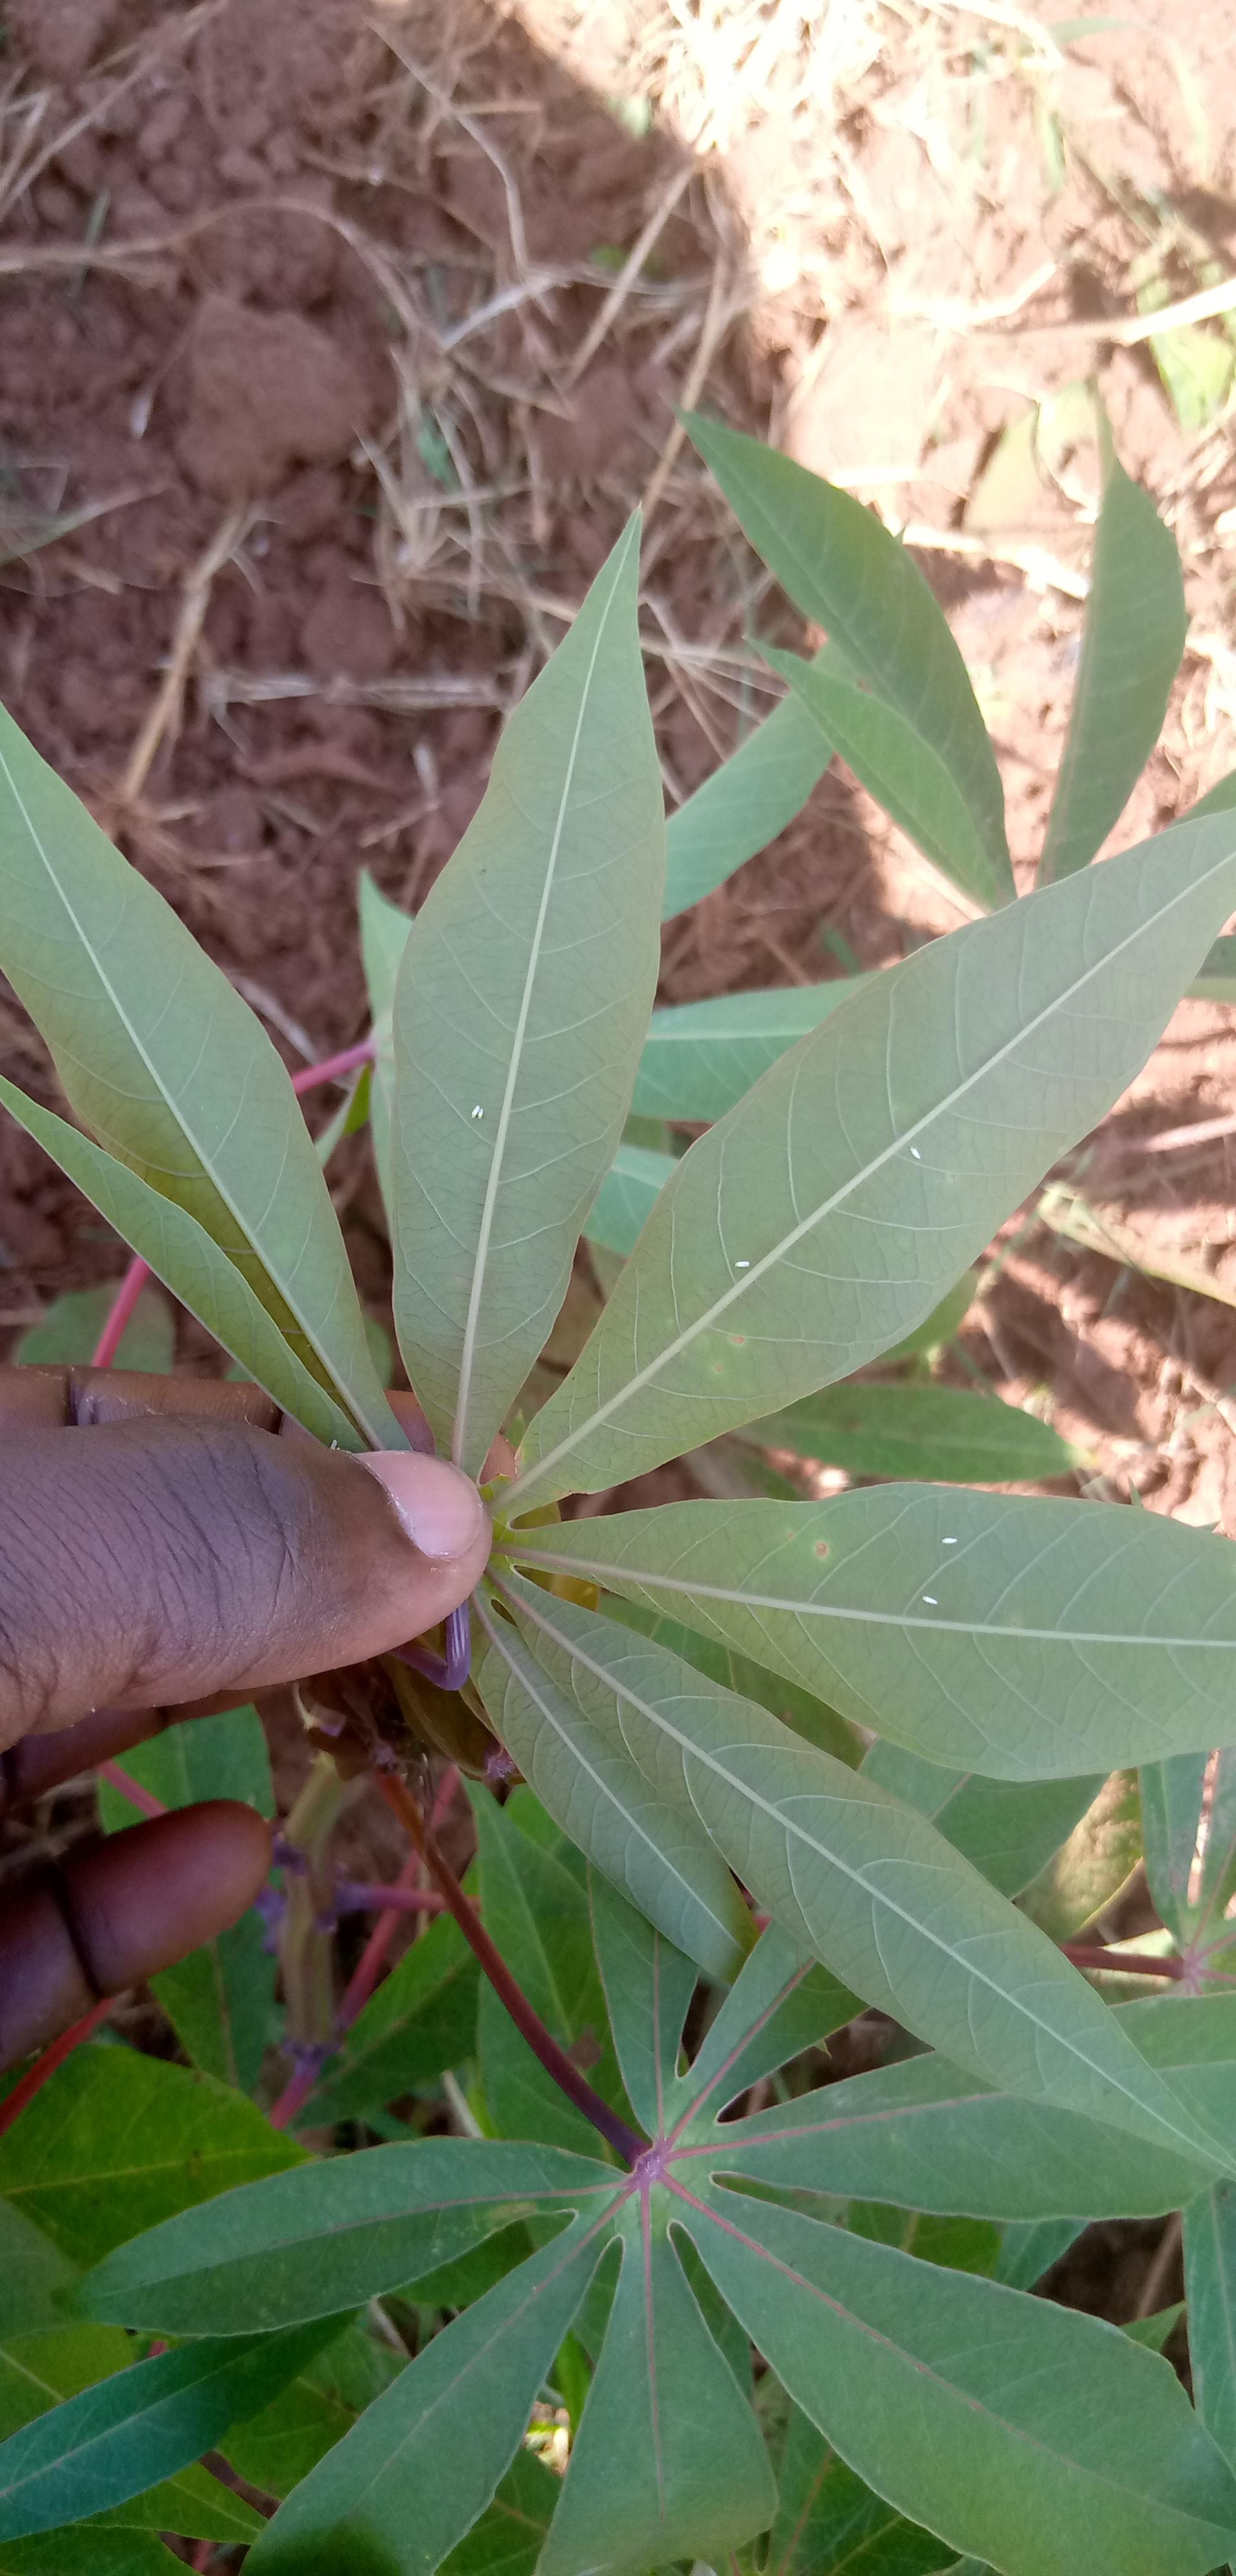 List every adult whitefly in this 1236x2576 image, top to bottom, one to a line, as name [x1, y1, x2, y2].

whitefly [469, 1101, 477, 1121]
whitefly [477, 1107, 485, 1122]
whitefly [908, 1144, 923, 1162]
whitefly [731, 1258, 754, 1271]
whitefly [939, 1533, 959, 1547]
whitefly [921, 1593, 940, 1608]